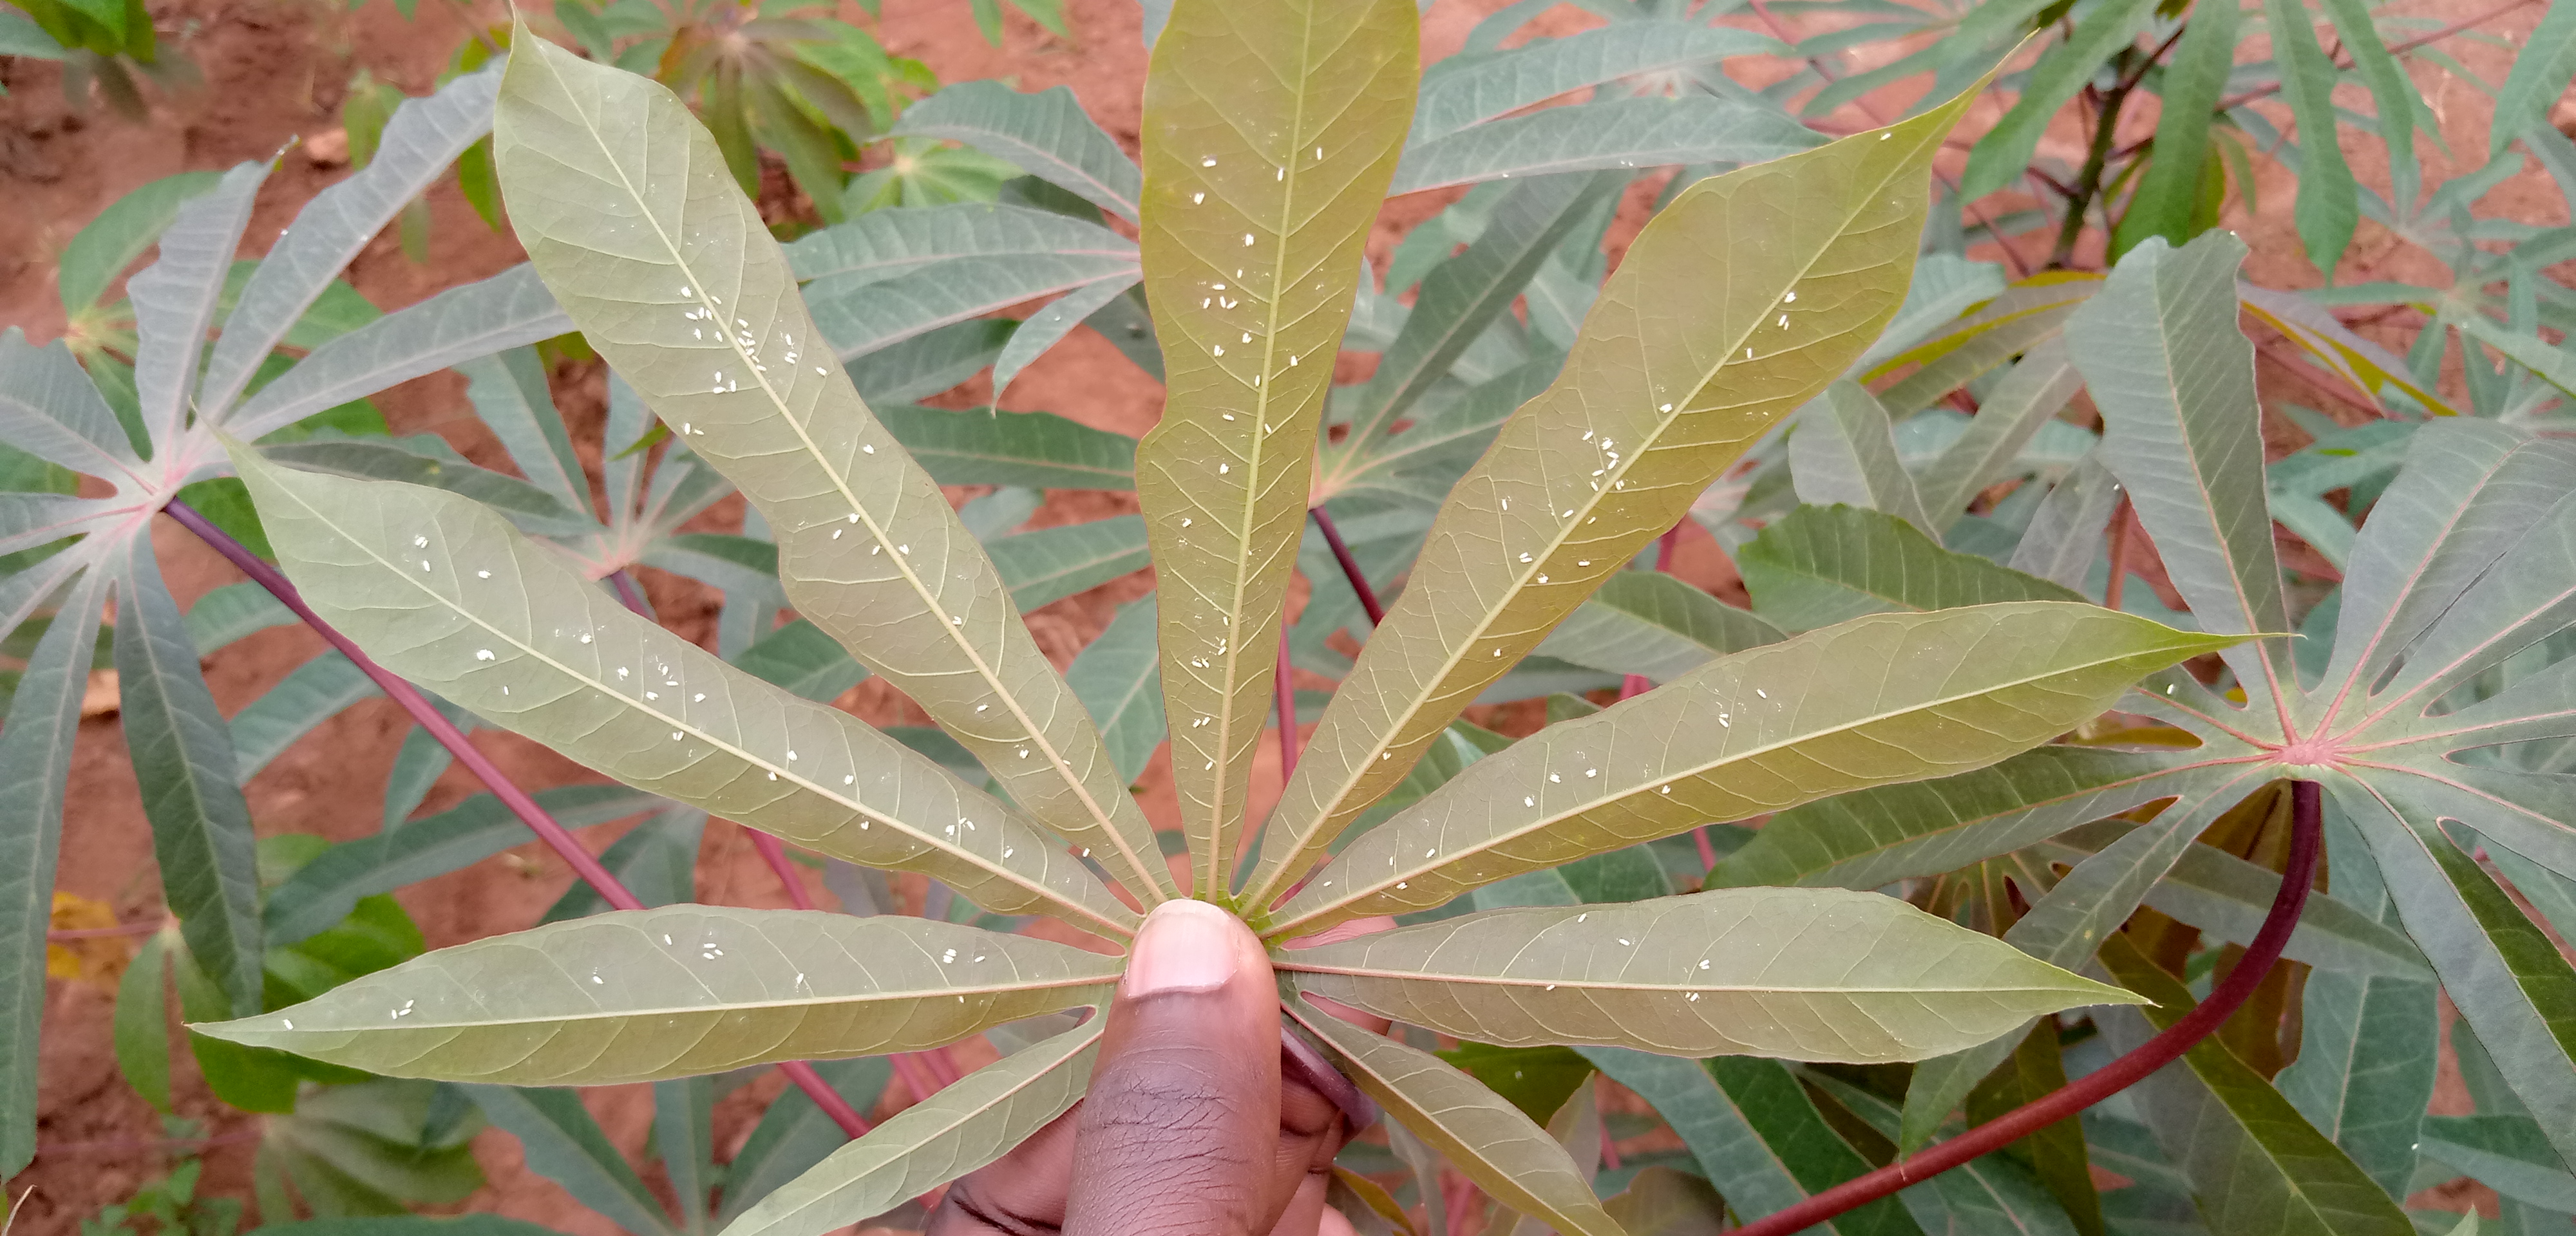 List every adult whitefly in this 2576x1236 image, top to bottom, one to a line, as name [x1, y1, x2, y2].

whitefly [1878, 131, 1895, 142]
whitefly [1315, 146, 1324, 162]
whitefly [1200, 158, 1217, 169]
whitefly [1276, 167, 1285, 183]
whitefly [1197, 192, 1206, 206]
whitefly [1193, 193, 1200, 203]
whitefly [1244, 232, 1250, 248]
whitefly [1250, 235, 1255, 247]
whitefly [1235, 267, 1243, 281]
whitefly [1210, 283, 1227, 292]
whitefly [685, 286, 693, 299]
whitefly [681, 288, 688, 299]
whitefly [1783, 290, 1798, 305]
whitefly [1218, 294, 1226, 310]
whitefly [710, 295, 723, 306]
whitefly [1200, 295, 1211, 310]
whitefly [1226, 299, 1239, 311]
whitefly [698, 305, 705, 320]
whitefly [705, 308, 714, 321]
whitefly [683, 311, 699, 322]
whitefly [1776, 314, 1788, 328]
whitefly [736, 318, 749, 329]
whitefly [1783, 321, 1790, 332]
whitefly [692, 327, 703, 342]
whitefly [740, 329, 753, 339]
whitefly [714, 330, 724, 344]
whitefly [1241, 332, 1249, 344]
whitefly [784, 333, 793, 346]
whitefly [1246, 336, 1253, 344]
whitefly [737, 337, 746, 348]
whitefly [746, 339, 758, 347]
whitefly [1213, 343, 1221, 358]
whitefly [744, 346, 755, 355]
whitefly [1745, 346, 1753, 361]
whitefly [1219, 348, 1226, 357]
whitefly [786, 350, 799, 359]
whitefly [1289, 353, 1299, 368]
whitefly [750, 354, 761, 364]
whitefly [783, 355, 797, 366]
whitefly [755, 364, 768, 372]
whitefly [815, 366, 828, 379]
whitefly [714, 370, 724, 384]
whitefly [1253, 373, 1262, 388]
whitefly [729, 378, 738, 394]
whitefly [712, 385, 726, 395]
whitefly [1658, 403, 1672, 411]
whitefly [1663, 406, 1673, 415]
whitefly [1221, 413, 1236, 423]
whitefly [683, 421, 691, 437]
whitefly [1264, 422, 1273, 435]
whitefly [694, 428, 706, 436]
whitefly [1580, 428, 1594, 442]
whitefly [1600, 439, 1611, 447]
whitefly [1602, 441, 1614, 451]
whitefly [867, 444, 875, 451]
whitefly [862, 446, 874, 456]
whitefly [1606, 451, 1620, 459]
whitefly [1607, 458, 1618, 471]
whitefly [1218, 462, 1226, 476]
whitefly [1224, 465, 1230, 475]
whitefly [1590, 468, 1605, 476]
whitefly [1619, 479, 1625, 488]
whitefly [1589, 480, 1599, 492]
whitefly [1615, 480, 1622, 492]
whitefly [1500, 496, 1510, 513]
whitefly [1561, 509, 1575, 519]
whitefly [849, 512, 857, 523]
whitefly [853, 513, 860, 524]
whitefly [1585, 515, 1597, 526]
whitefly [1180, 516, 1195, 529]
whitefly [831, 528, 845, 542]
whitefly [413, 536, 426, 547]
whitefly [420, 538, 429, 549]
whitefly [870, 543, 882, 556]
whitefly [902, 543, 911, 553]
whitefly [898, 546, 909, 556]
whitefly [1517, 551, 1529, 558]
whitefly [1519, 557, 1534, 563]
whitefly [422, 559, 433, 574]
whitefly [1577, 559, 1592, 567]
whitefly [478, 570, 493, 577]
whitefly [478, 573, 489, 580]
whitefly [1536, 575, 1549, 581]
whitefly [1537, 581, 1548, 584]
whitefly [953, 614, 963, 621]
whitefly [1222, 615, 1230, 627]
whitefly [951, 620, 963, 626]
whitefly [579, 633, 592, 643]
whitefly [1218, 637, 1227, 646]
whitefly [584, 638, 592, 644]
whitefly [1217, 646, 1229, 657]
whitefly [484, 648, 489, 660]
whitefly [1496, 648, 1502, 658]
whitefly [479, 649, 485, 660]
whitefly [488, 649, 497, 662]
whitefly [475, 650, 482, 662]
whitefly [1492, 650, 1497, 658]
whitefly [1201, 657, 1211, 669]
whitefly [1189, 660, 1203, 669]
whitefly [661, 664, 670, 677]
whitefly [621, 666, 630, 675]
whitefly [616, 668, 629, 677]
whitefly [665, 679, 680, 688]
whitefly [2165, 682, 2176, 697]
whitefly [502, 684, 511, 698]
whitefly [1756, 687, 1768, 700]
whitefly [647, 690, 660, 698]
whitefly [694, 692, 704, 698]
whitefly [645, 693, 656, 702]
whitefly [694, 695, 706, 704]
whitefly [975, 702, 992, 713]
whitefly [1717, 712, 1729, 719]
whitefly [1202, 714, 1213, 728]
whitefly [1191, 716, 1202, 729]
whitefly [1718, 717, 1730, 728]
whitefly [677, 729, 685, 742]
whitefly [672, 730, 677, 742]
whitefly [1018, 749, 1025, 758]
whitefly [1022, 749, 1030, 760]
whitefly [790, 749, 799, 762]
whitefly [1382, 751, 1387, 762]
whitefly [786, 752, 794, 762]
whitefly [1061, 758, 1072, 766]
whitefly [1203, 760, 1215, 772]
whitefly [1585, 768, 1598, 776]
whitefly [771, 771, 778, 782]
whitefly [1587, 772, 1597, 779]
whitefly [767, 772, 773, 782]
whitefly [1550, 773, 1560, 780]
whitefly [844, 774, 850, 786]
whitefly [849, 774, 855, 786]
whitefly [1549, 776, 1562, 784]
whitefly [1661, 784, 1669, 794]
whitefly [1665, 787, 1671, 795]
whitefly [1526, 795, 1535, 808]
whitefly [1524, 797, 1531, 809]
whitefly [958, 816, 967, 826]
whitefly [864, 819, 870, 830]
whitefly [966, 820, 976, 832]
whitefly [860, 821, 864, 829]
whitefly [944, 824, 952, 833]
whitefly [949, 824, 956, 837]
whitefly [1002, 846, 1016, 860]
whitefly [1080, 846, 1094, 859]
whitefly [1424, 847, 1437, 859]
whitefly [1387, 855, 1395, 867]
whitefly [1321, 879, 1334, 888]
whitefly [1396, 881, 1406, 890]
whitefly [1401, 884, 1408, 890]
whitefly [1576, 910, 1588, 926]
whitefly [663, 933, 674, 947]
whitefly [1617, 938, 1632, 947]
whitefly [701, 942, 718, 949]
whitefly [947, 948, 958, 954]
whitefly [714, 948, 724, 958]
whitefly [944, 951, 957, 958]
whitefly [701, 951, 716, 961]
whitefly [973, 953, 987, 964]
whitefly [942, 955, 955, 961]
whitefly [942, 958, 952, 964]
whitefly [1698, 959, 1710, 967]
whitefly [1701, 964, 1710, 971]
whitefly [794, 971, 806, 985]
whitefly [592, 975, 606, 986]
whitefly [1545, 984, 1557, 993]
whitefly [1683, 990, 1691, 1000]
whitefly [1689, 992, 1700, 1003]
whitefly [958, 995, 965, 1006]
whitefly [404, 998, 417, 1009]
whitefly [389, 1006, 399, 1022]
whitefly [397, 1008, 412, 1017]
whitefly [281, 1017, 296, 1033]